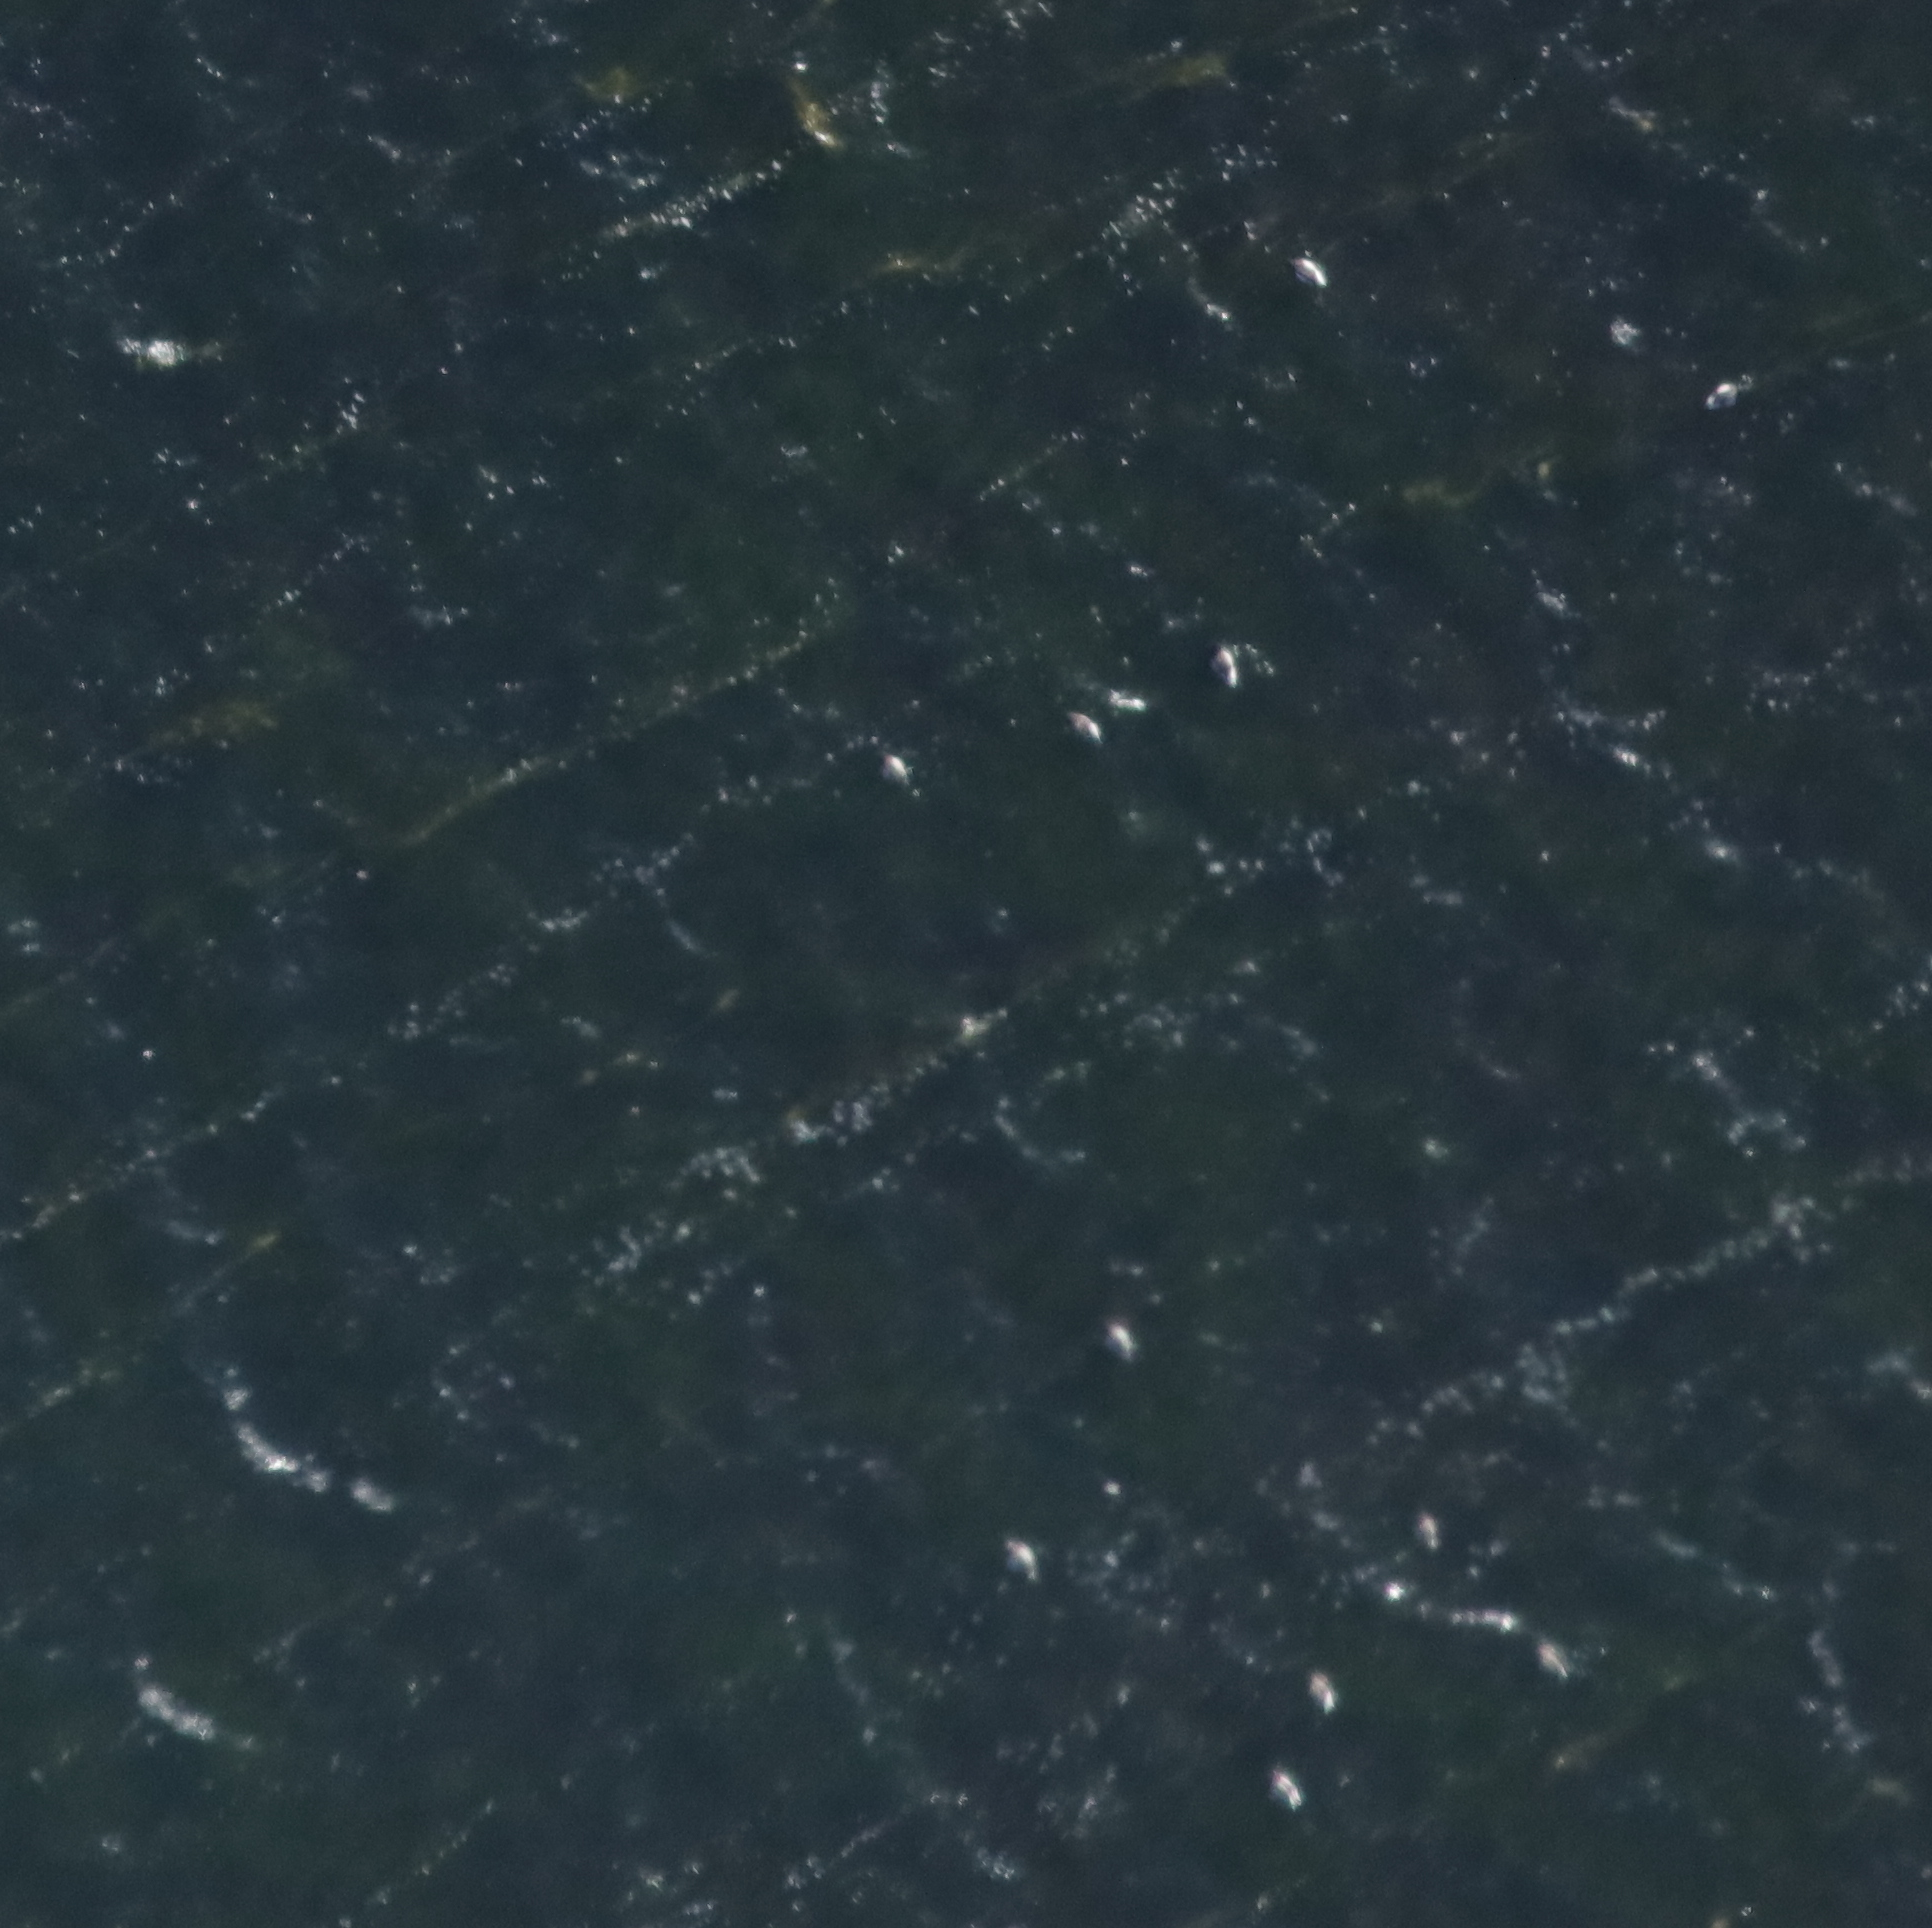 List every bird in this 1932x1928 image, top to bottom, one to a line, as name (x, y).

brant (1309, 271)
brant (1718, 393)
brant (1221, 670)
brant (1092, 729)
brant (896, 771)
brant (1119, 1344)
brant (1421, 1532)
brant (1019, 1561)
brant (1547, 1653)
brant (1324, 1691)
brant (1283, 1790)